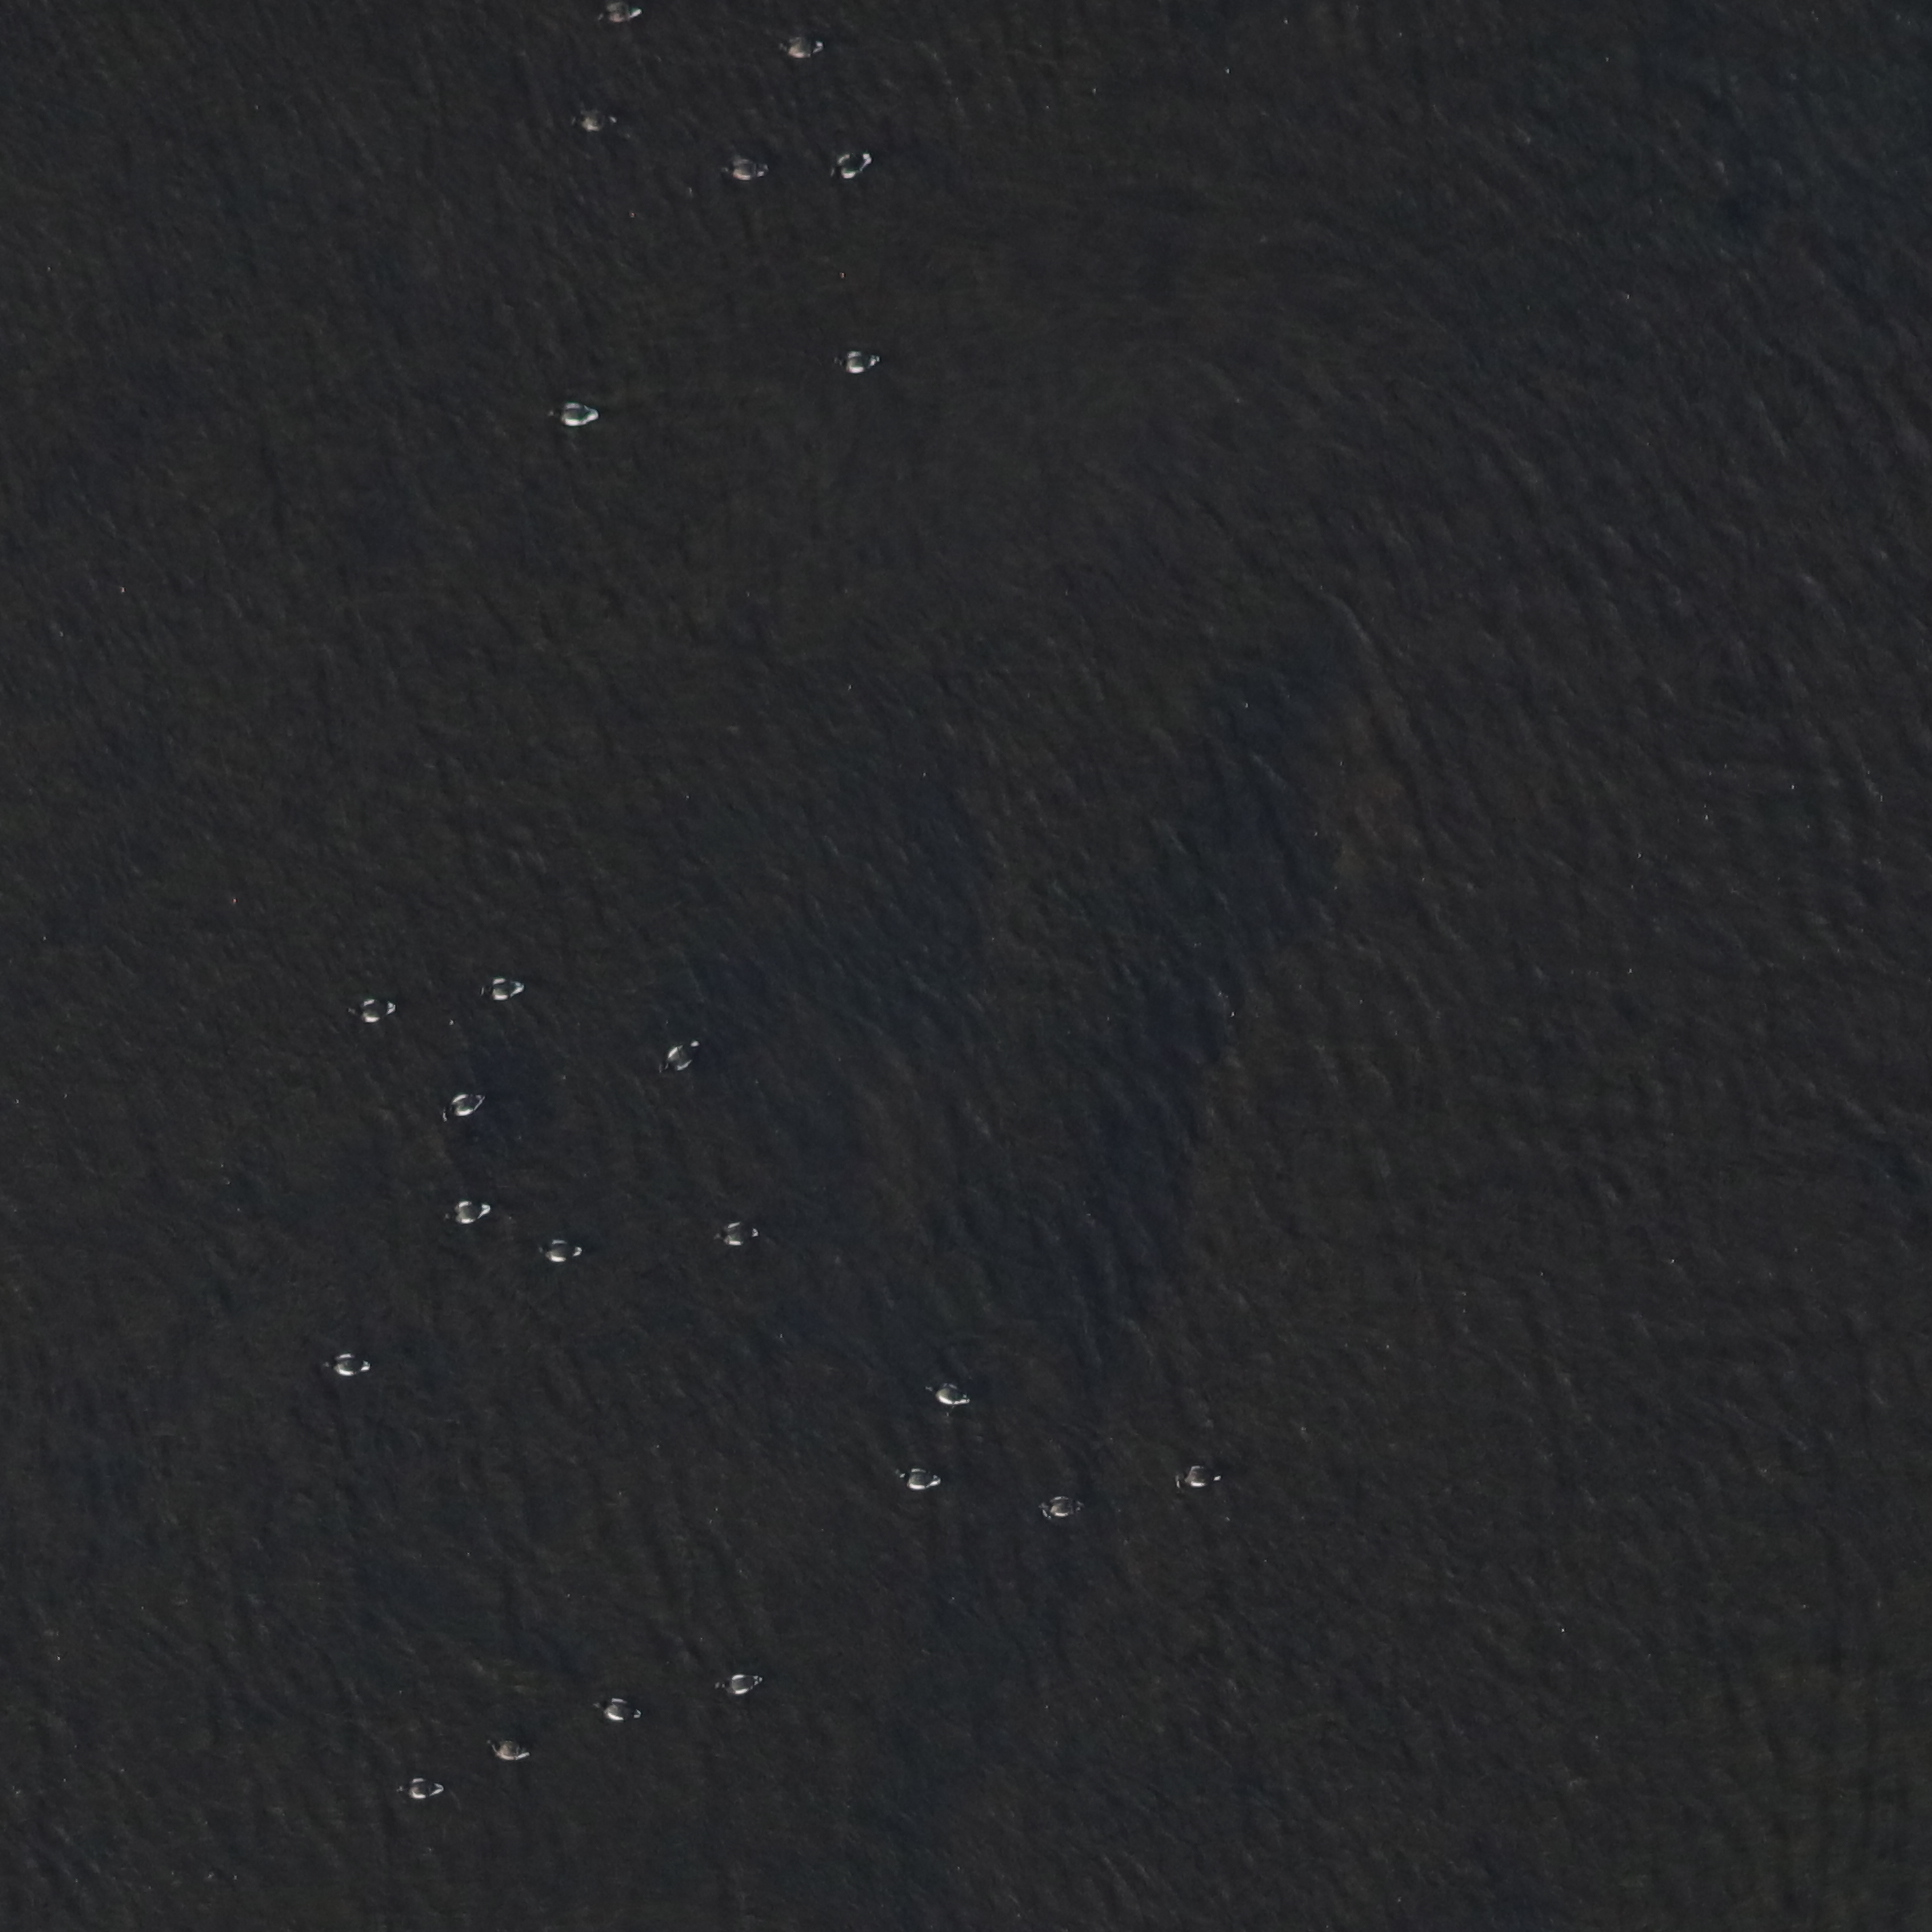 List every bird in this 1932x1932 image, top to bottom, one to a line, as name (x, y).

brant (617, 13)
brant (801, 44)
brant (590, 116)
brant (852, 166)
brant (745, 168)
brant (859, 362)
brant (577, 414)
brant (503, 989)
brant (374, 1011)
brant (680, 1057)
brant (464, 1104)
brant (471, 1211)
brant (738, 1233)
brant (563, 1250)
brant (349, 1366)
brant (949, 1391)
brant (1198, 1474)
brant (921, 1477)
brant (1064, 1506)
brant (739, 1683)
brant (618, 1709)
brant (508, 1748)
brant (422, 1789)